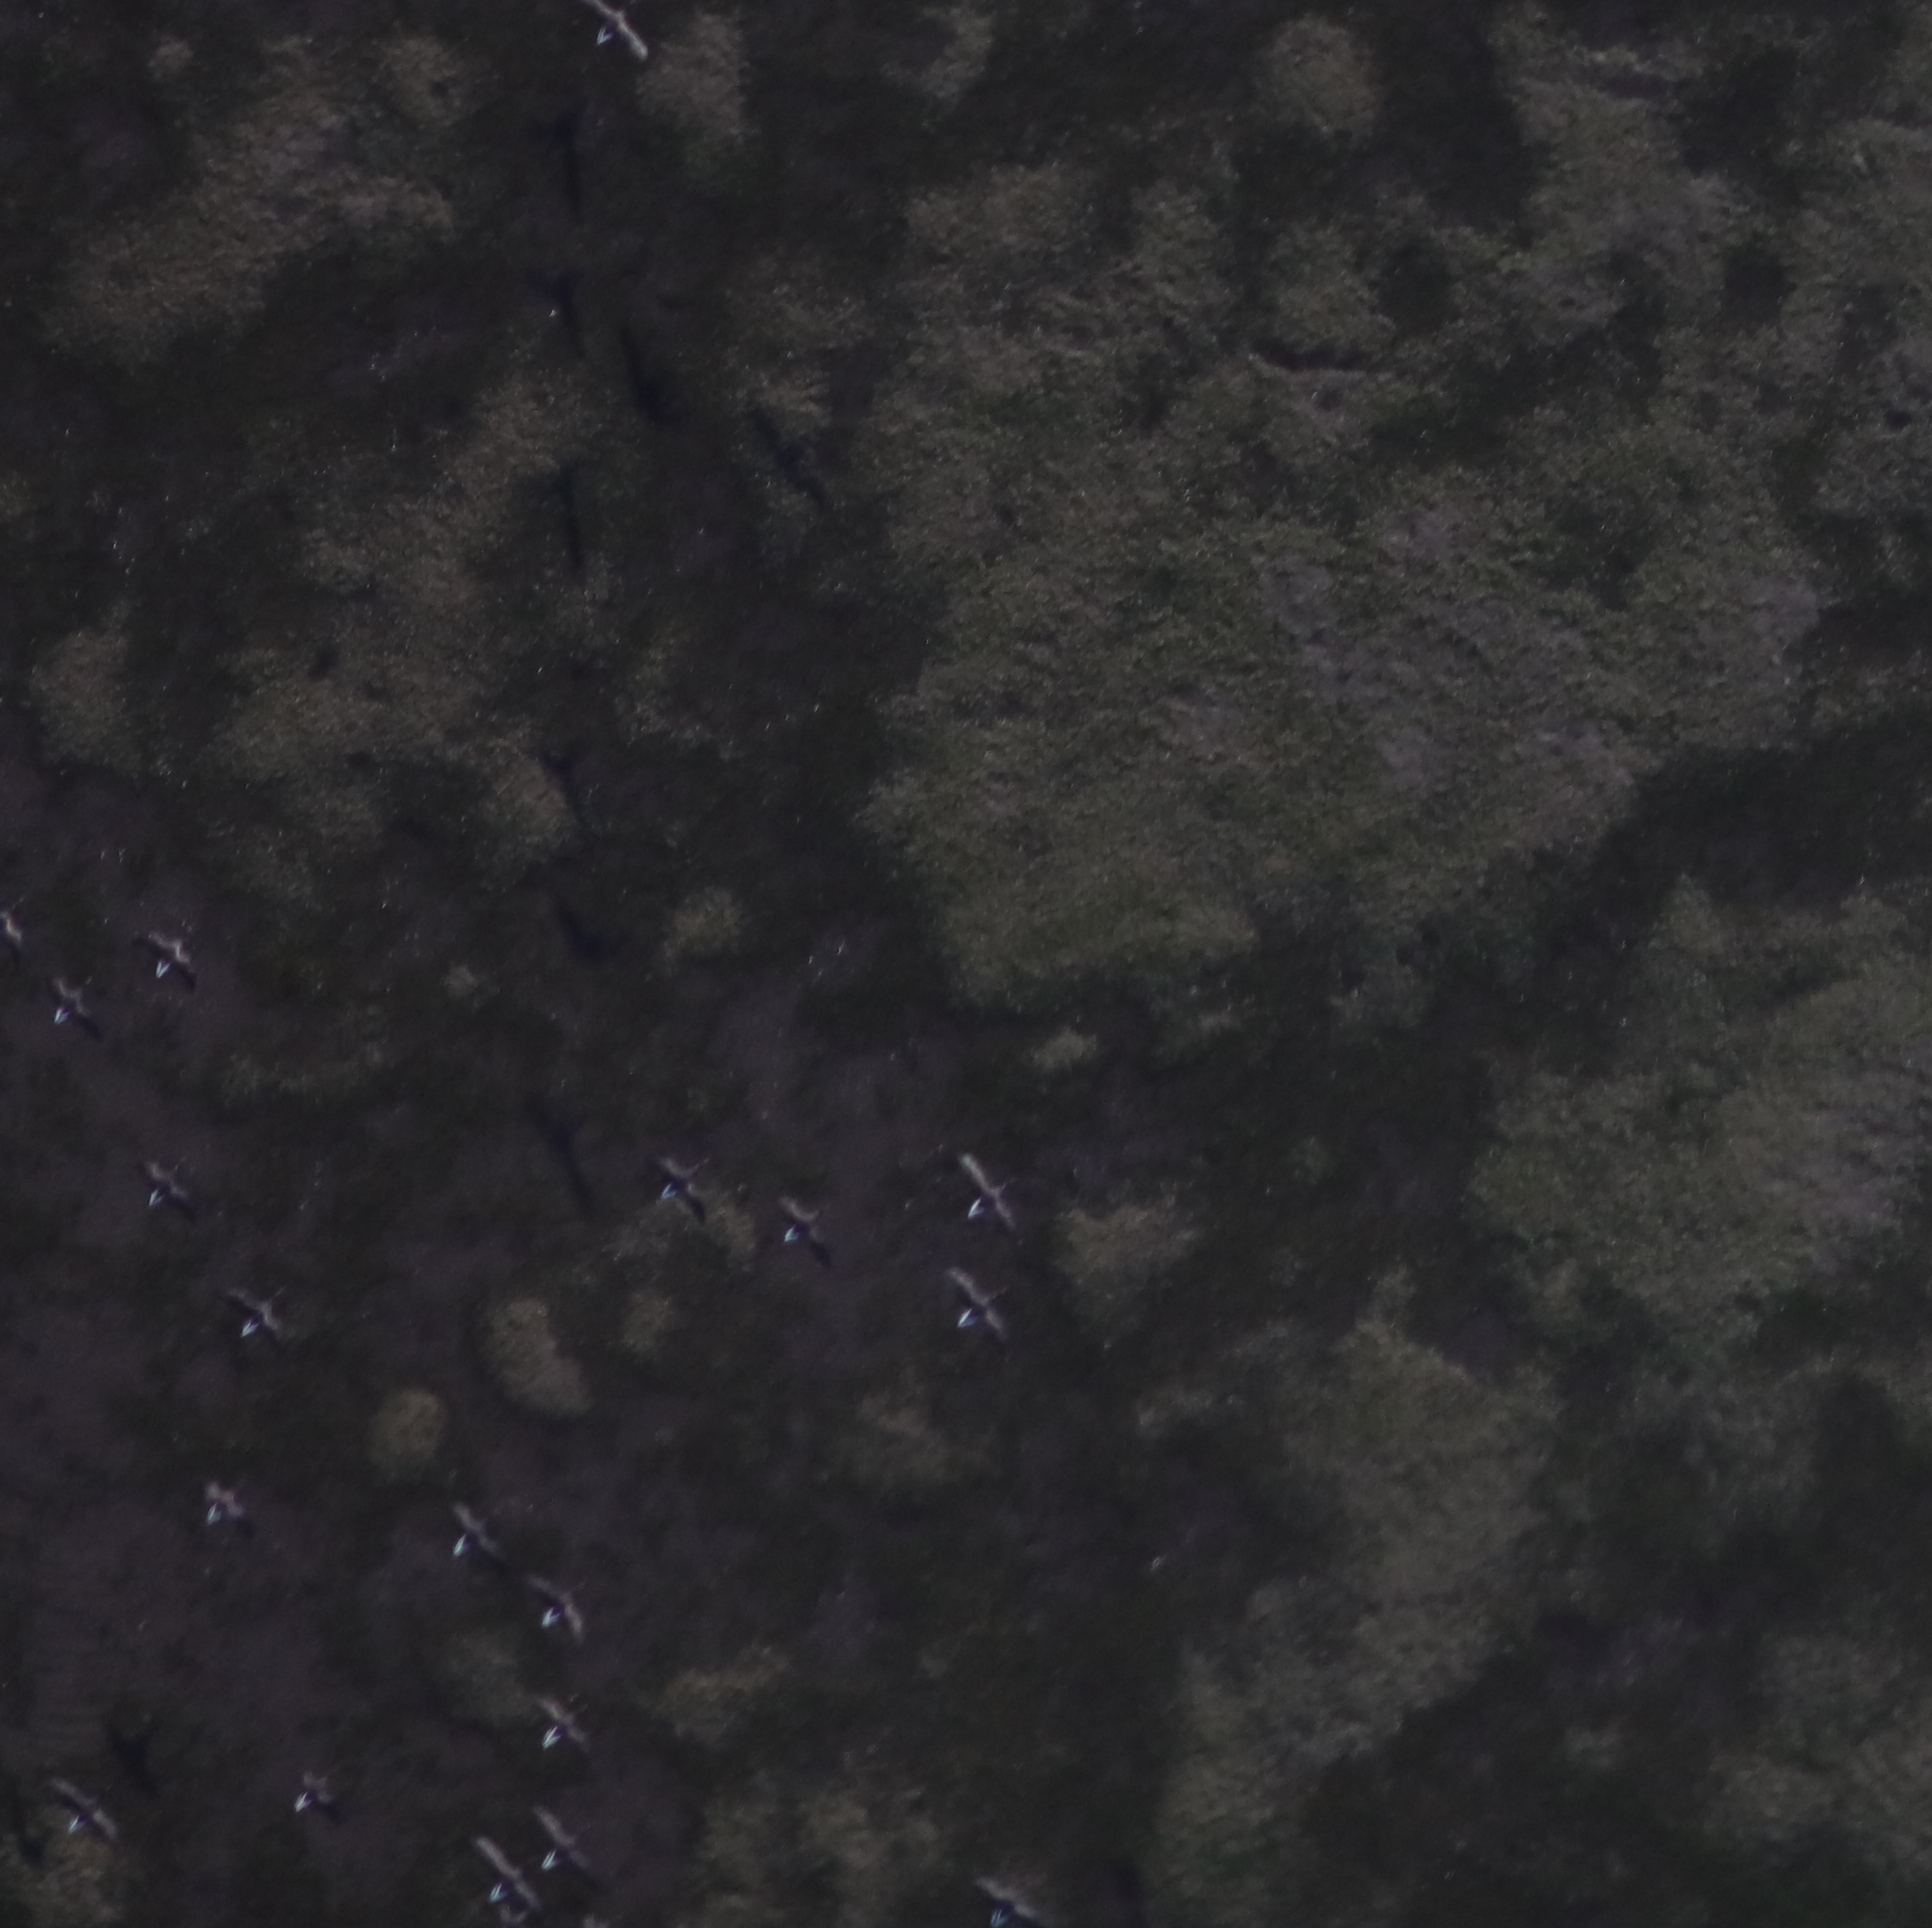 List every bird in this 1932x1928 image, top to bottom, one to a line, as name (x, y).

brant (621, 12)
brant (179, 961)
brant (73, 1007)
brant (687, 1181)
brant (150, 1194)
brant (995, 1203)
brant (806, 1231)
brant (980, 1311)
brant (265, 1322)
brant (221, 1505)
brant (489, 1535)
brant (565, 1605)
brant (569, 1712)
brant (312, 1789)
brant (85, 1799)
brant (563, 1838)
brant (501, 1879)
brant (1002, 1885)